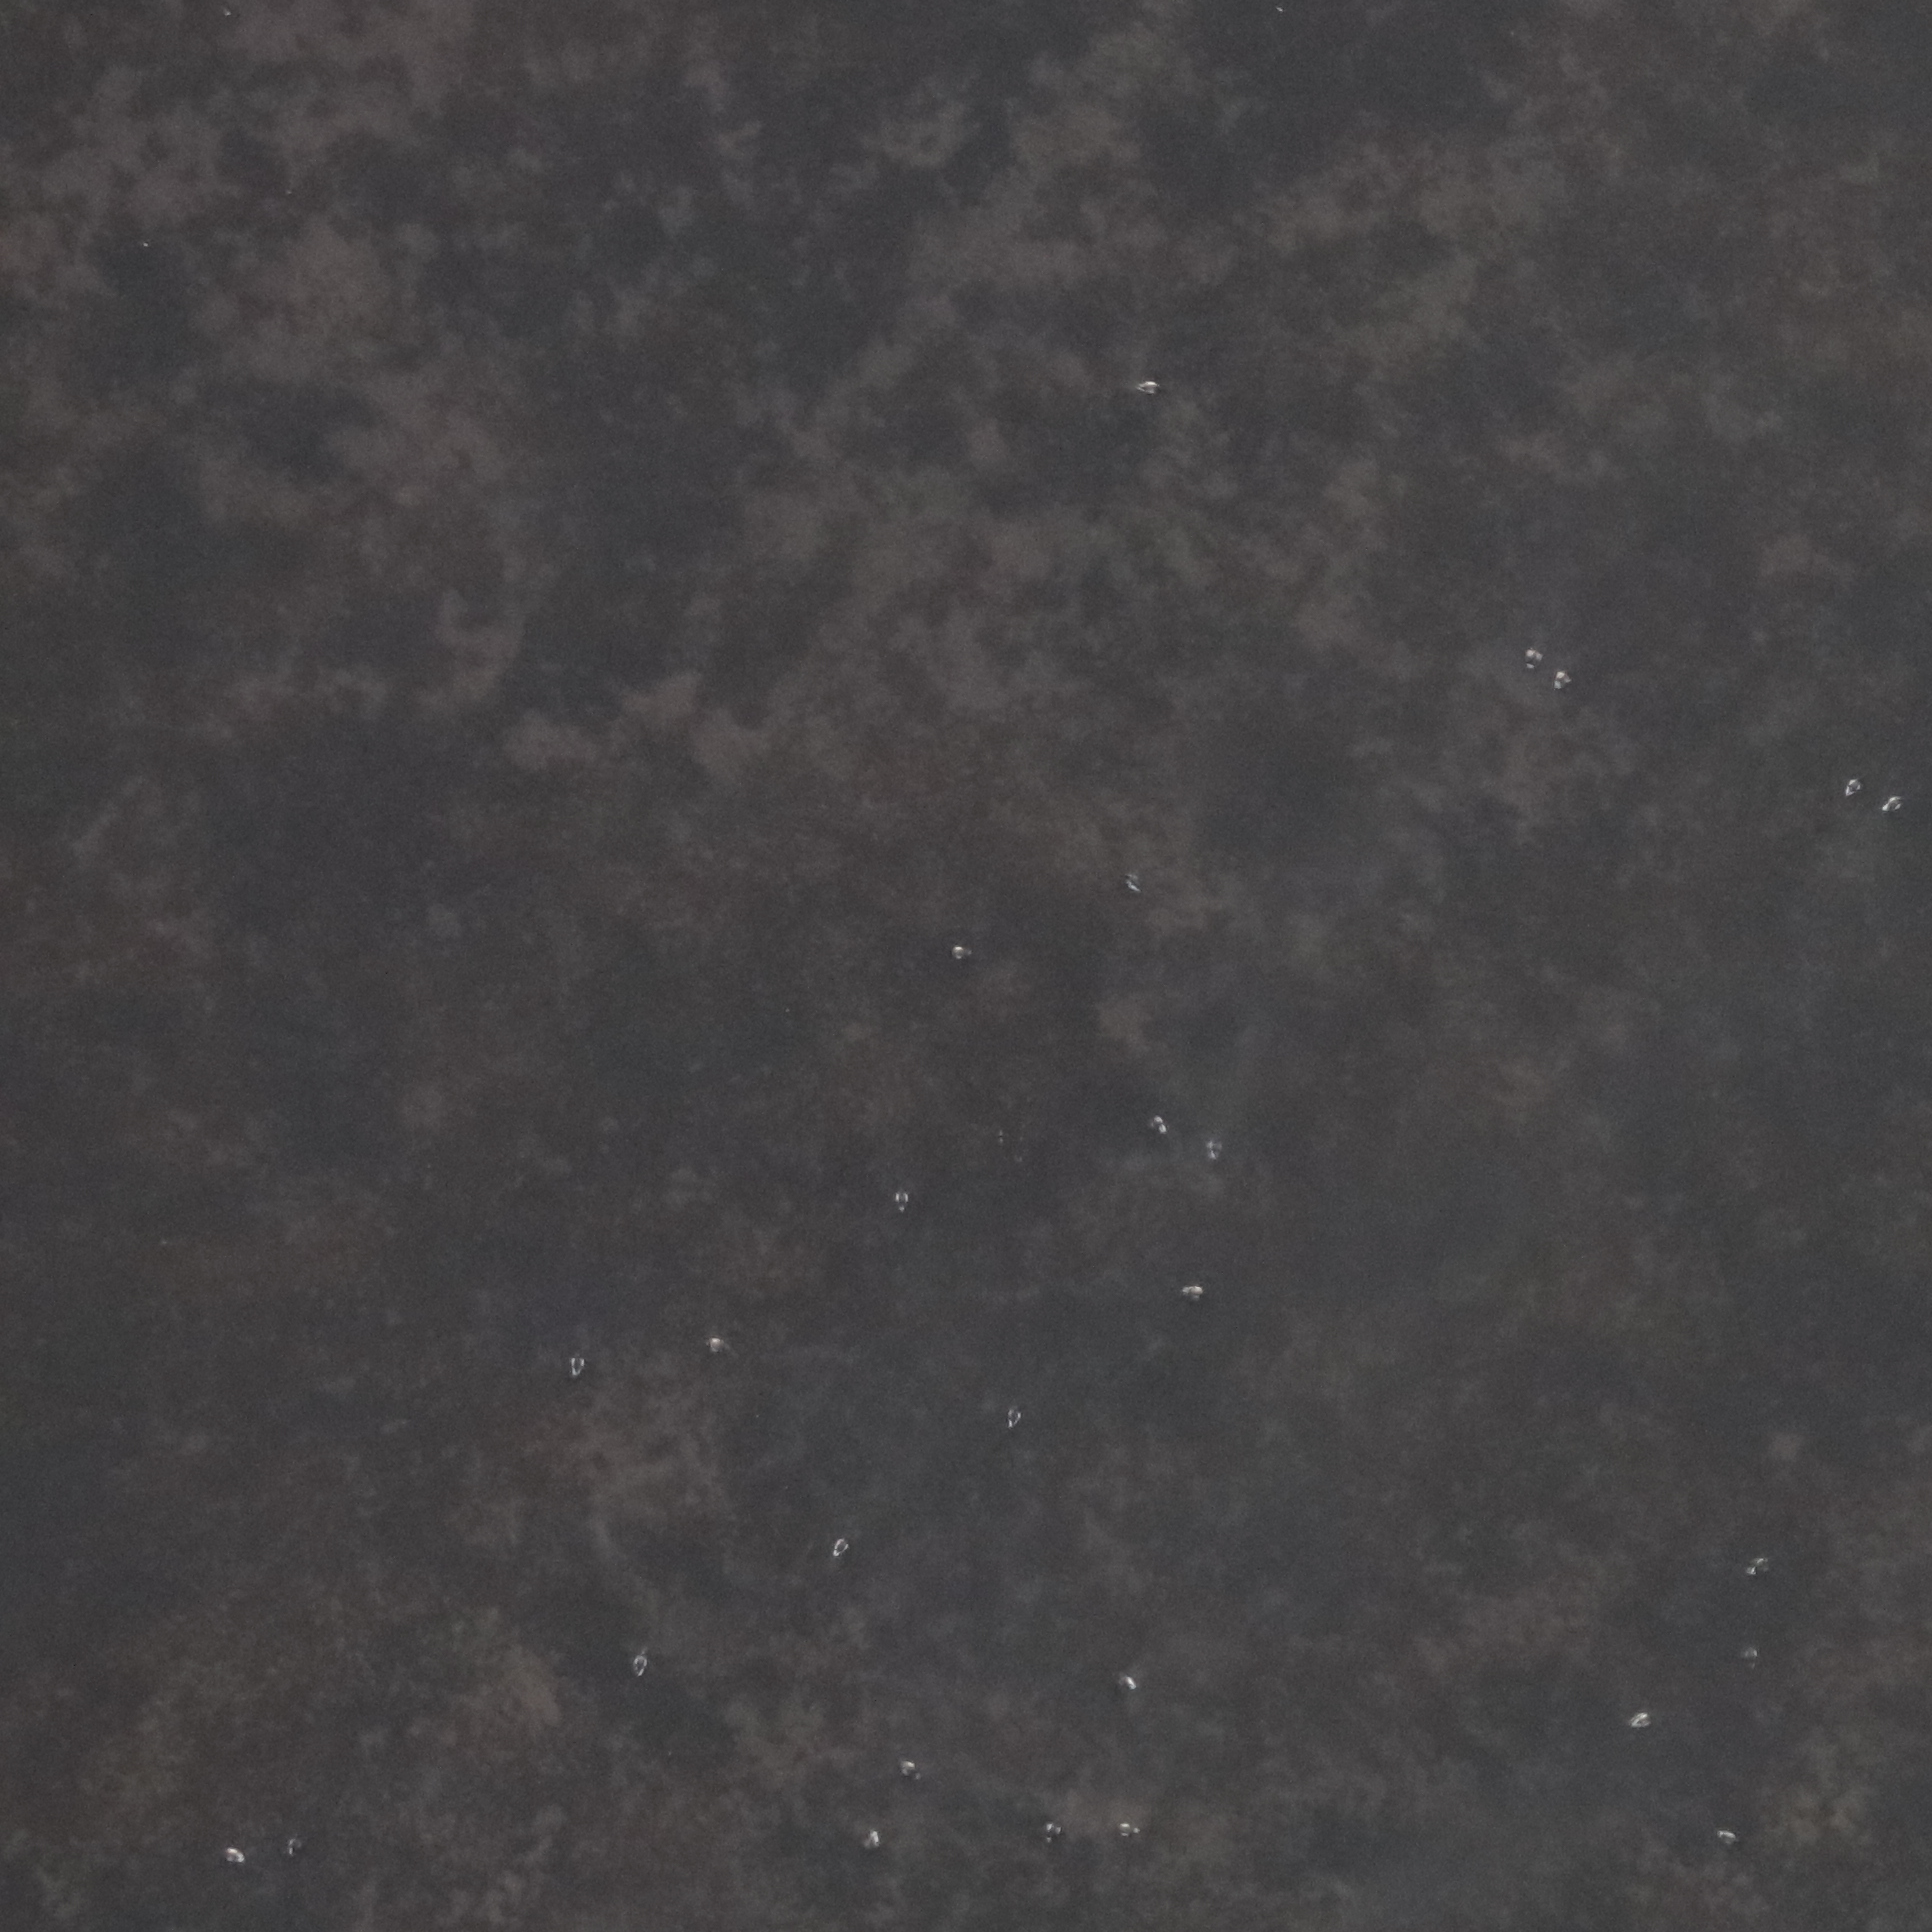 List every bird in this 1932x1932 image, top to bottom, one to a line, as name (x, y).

brant (1160, 383)
brant (1539, 656)
brant (1573, 681)
brant (1848, 790)
brant (1895, 806)
brant (1136, 873)
brant (954, 950)
brant (1156, 1120)
brant (1221, 1156)
brant (907, 1200)
brant (1190, 1290)
brant (717, 1347)
brant (576, 1368)
brant (1016, 1420)
brant (836, 1553)
brant (1756, 1560)
brant (638, 1662)
brant (1753, 1662)
brant (1129, 1690)
brant (1640, 1720)
brant (915, 1772)
brant (1052, 1830)
brant (1131, 1830)
brant (1726, 1836)
brant (876, 1840)
brant (294, 1845)
brant (235, 1854)